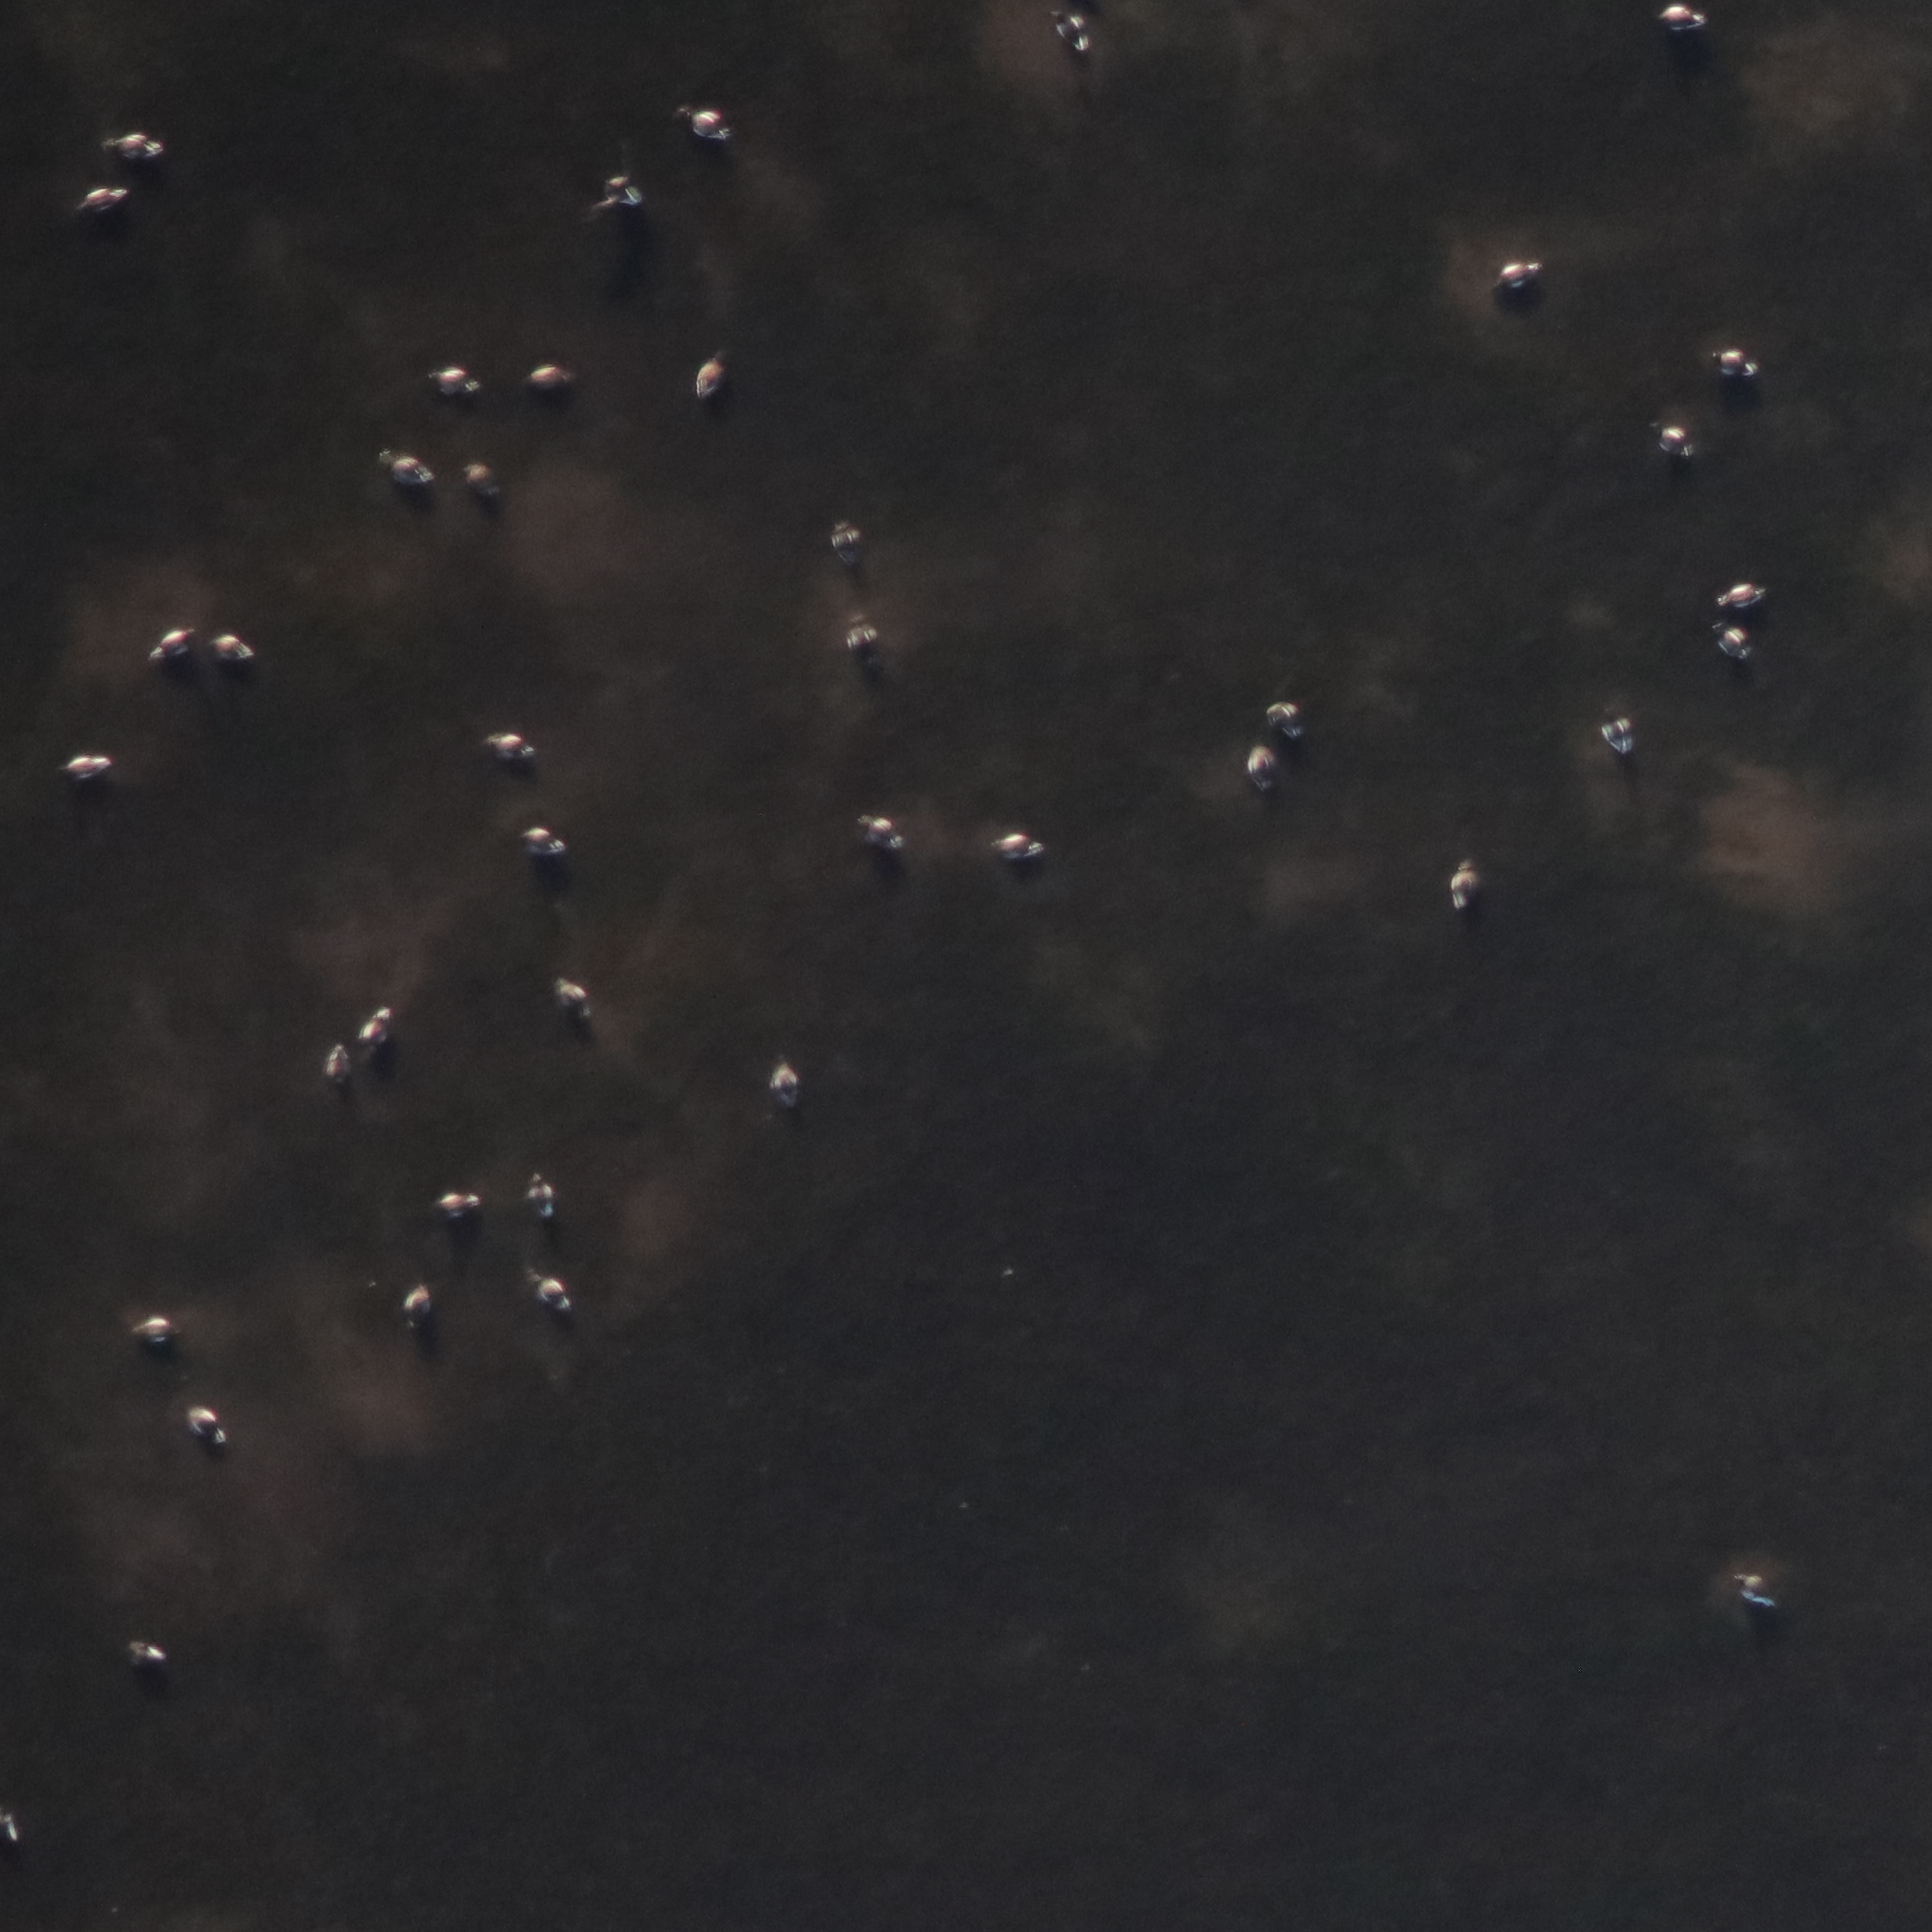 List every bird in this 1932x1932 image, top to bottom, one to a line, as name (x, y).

brant (1677, 17)
brant (1069, 25)
brant (708, 126)
brant (135, 150)
brant (620, 193)
brant (103, 201)
brant (1516, 275)
brant (1732, 365)
brant (549, 378)
brant (714, 381)
brant (456, 385)
brant (1672, 444)
brant (406, 473)
brant (480, 478)
brant (846, 539)
brant (1741, 598)
brant (863, 641)
brant (1730, 642)
brant (173, 643)
brant (228, 652)
brant (1292, 719)
brant (1621, 733)
brant (509, 748)
brant (84, 765)
brant (1254, 768)
brant (883, 833)
brant (541, 843)
brant (1014, 848)
brant (1459, 877)
brant (573, 995)
brant (376, 1027)
brant (339, 1065)
brant (786, 1083)
brant (542, 1195)
brant (458, 1203)
brant (551, 1291)
brant (417, 1305)
brant (155, 1329)
brant (203, 1423)
brant (1754, 1586)
brant (142, 1649)